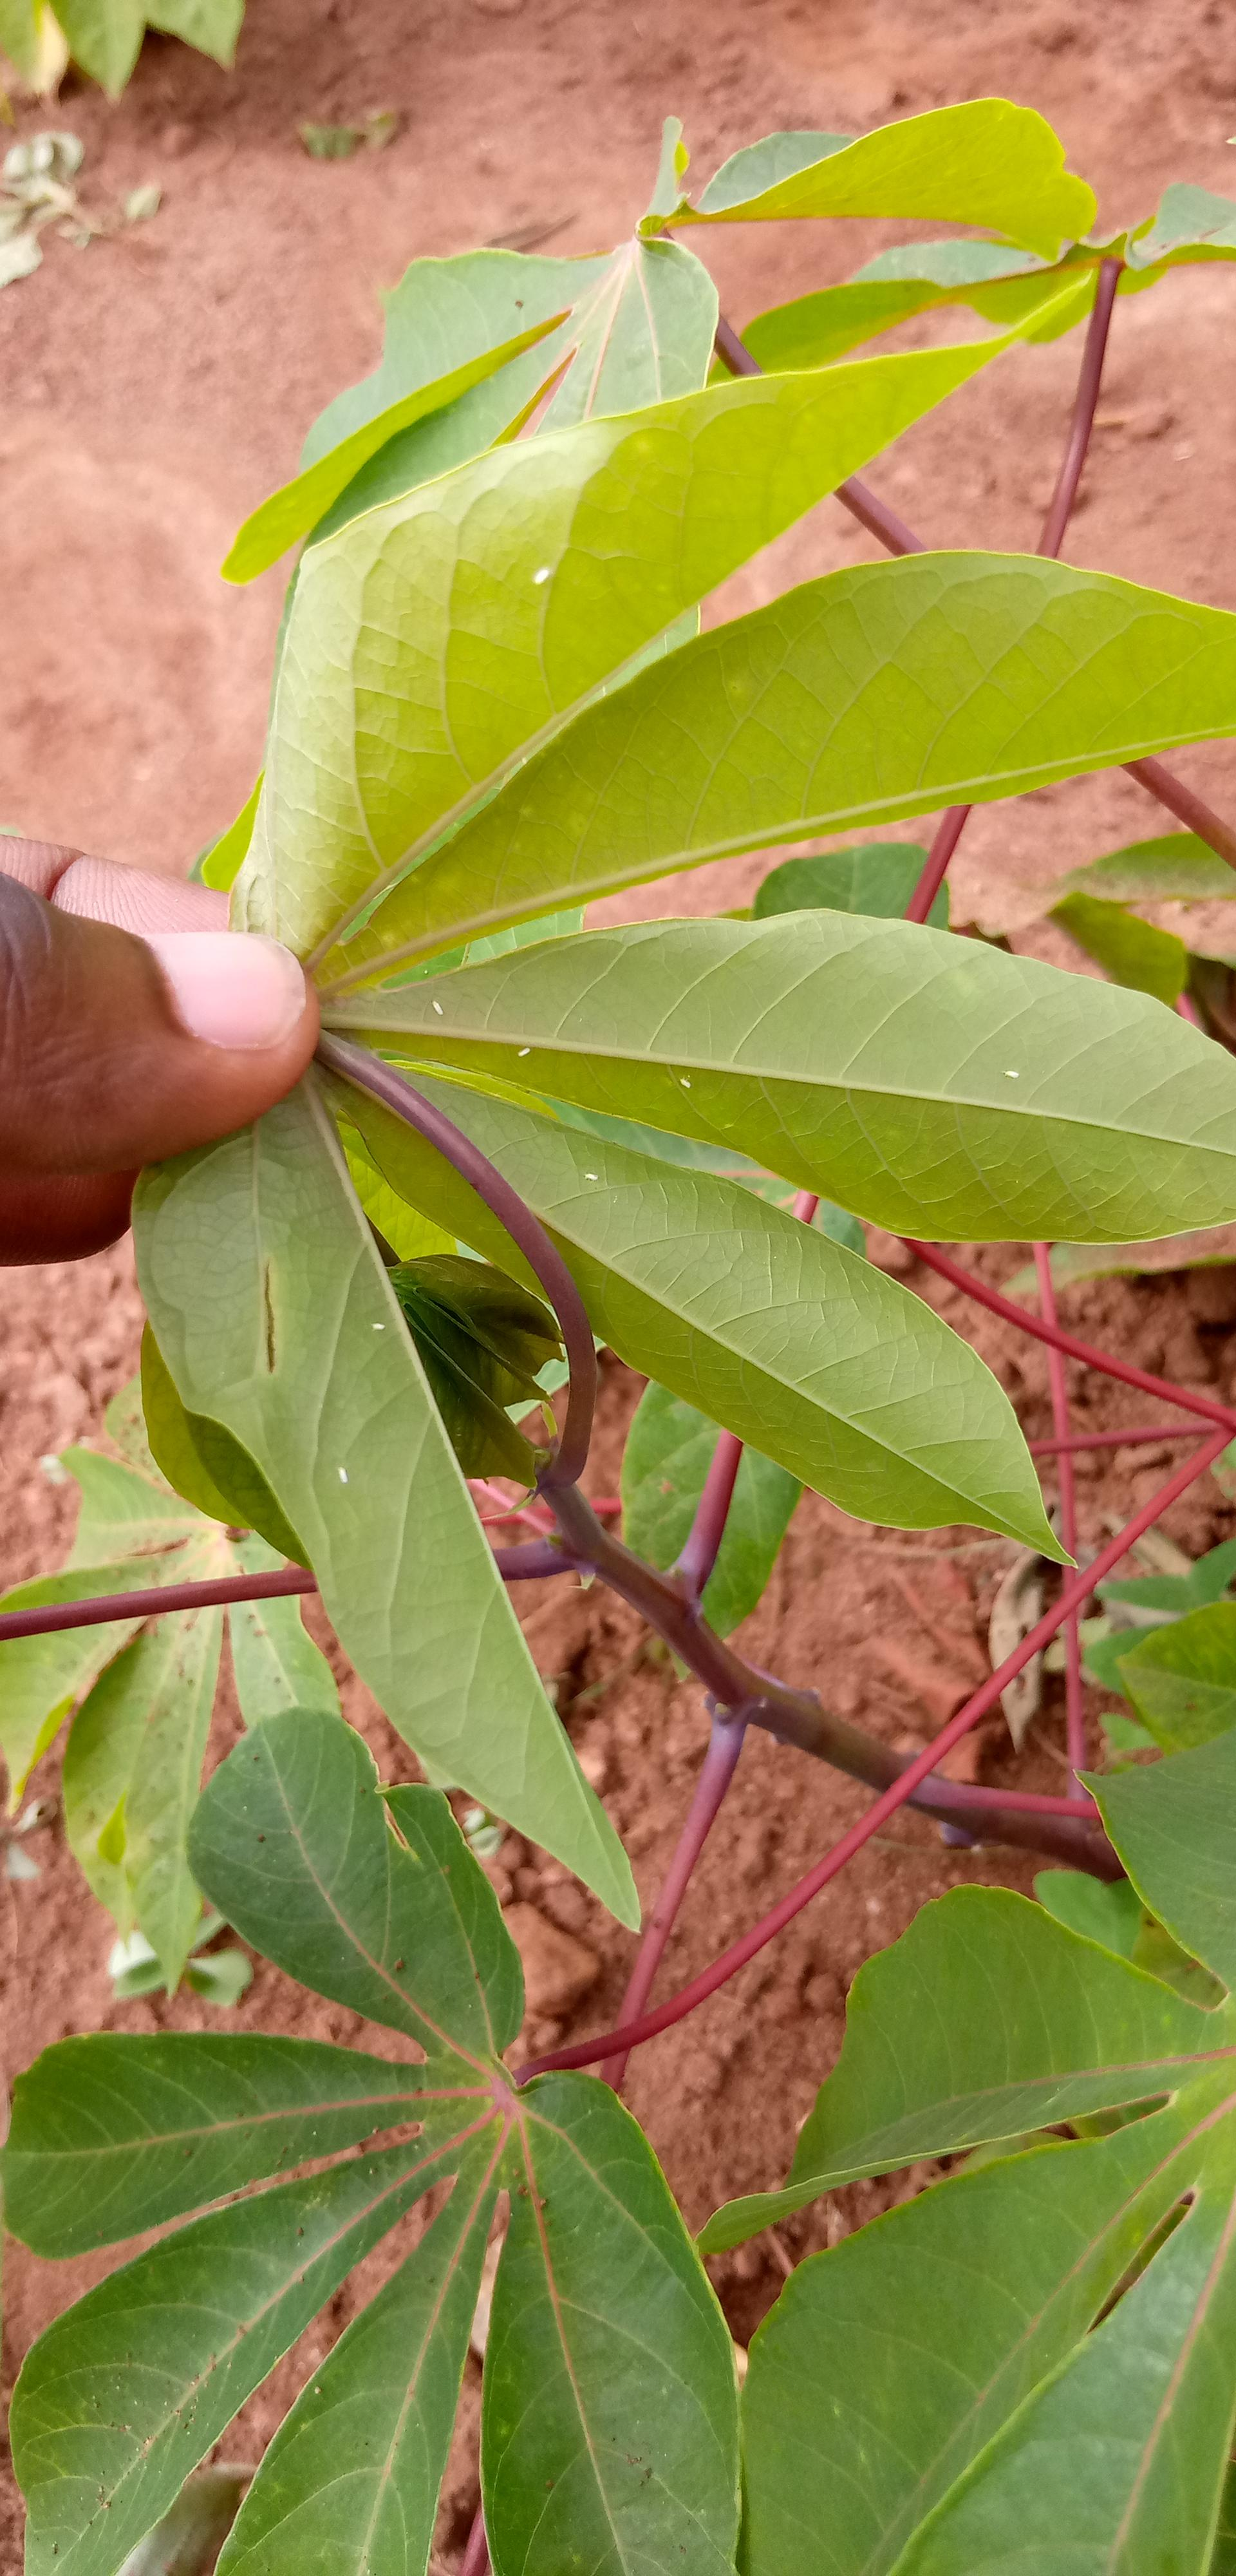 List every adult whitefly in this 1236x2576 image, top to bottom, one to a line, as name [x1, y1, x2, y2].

whitefly [501, 534, 572, 610]
whitefly [398, 977, 459, 1037]
whitefly [497, 1023, 546, 1079]
whitefly [970, 1049, 1038, 1117]
whitefly [656, 1057, 705, 1113]
whitefly [569, 1151, 603, 1216]
whitefly [349, 1295, 409, 1349]
whitefly [300, 1443, 379, 1504]